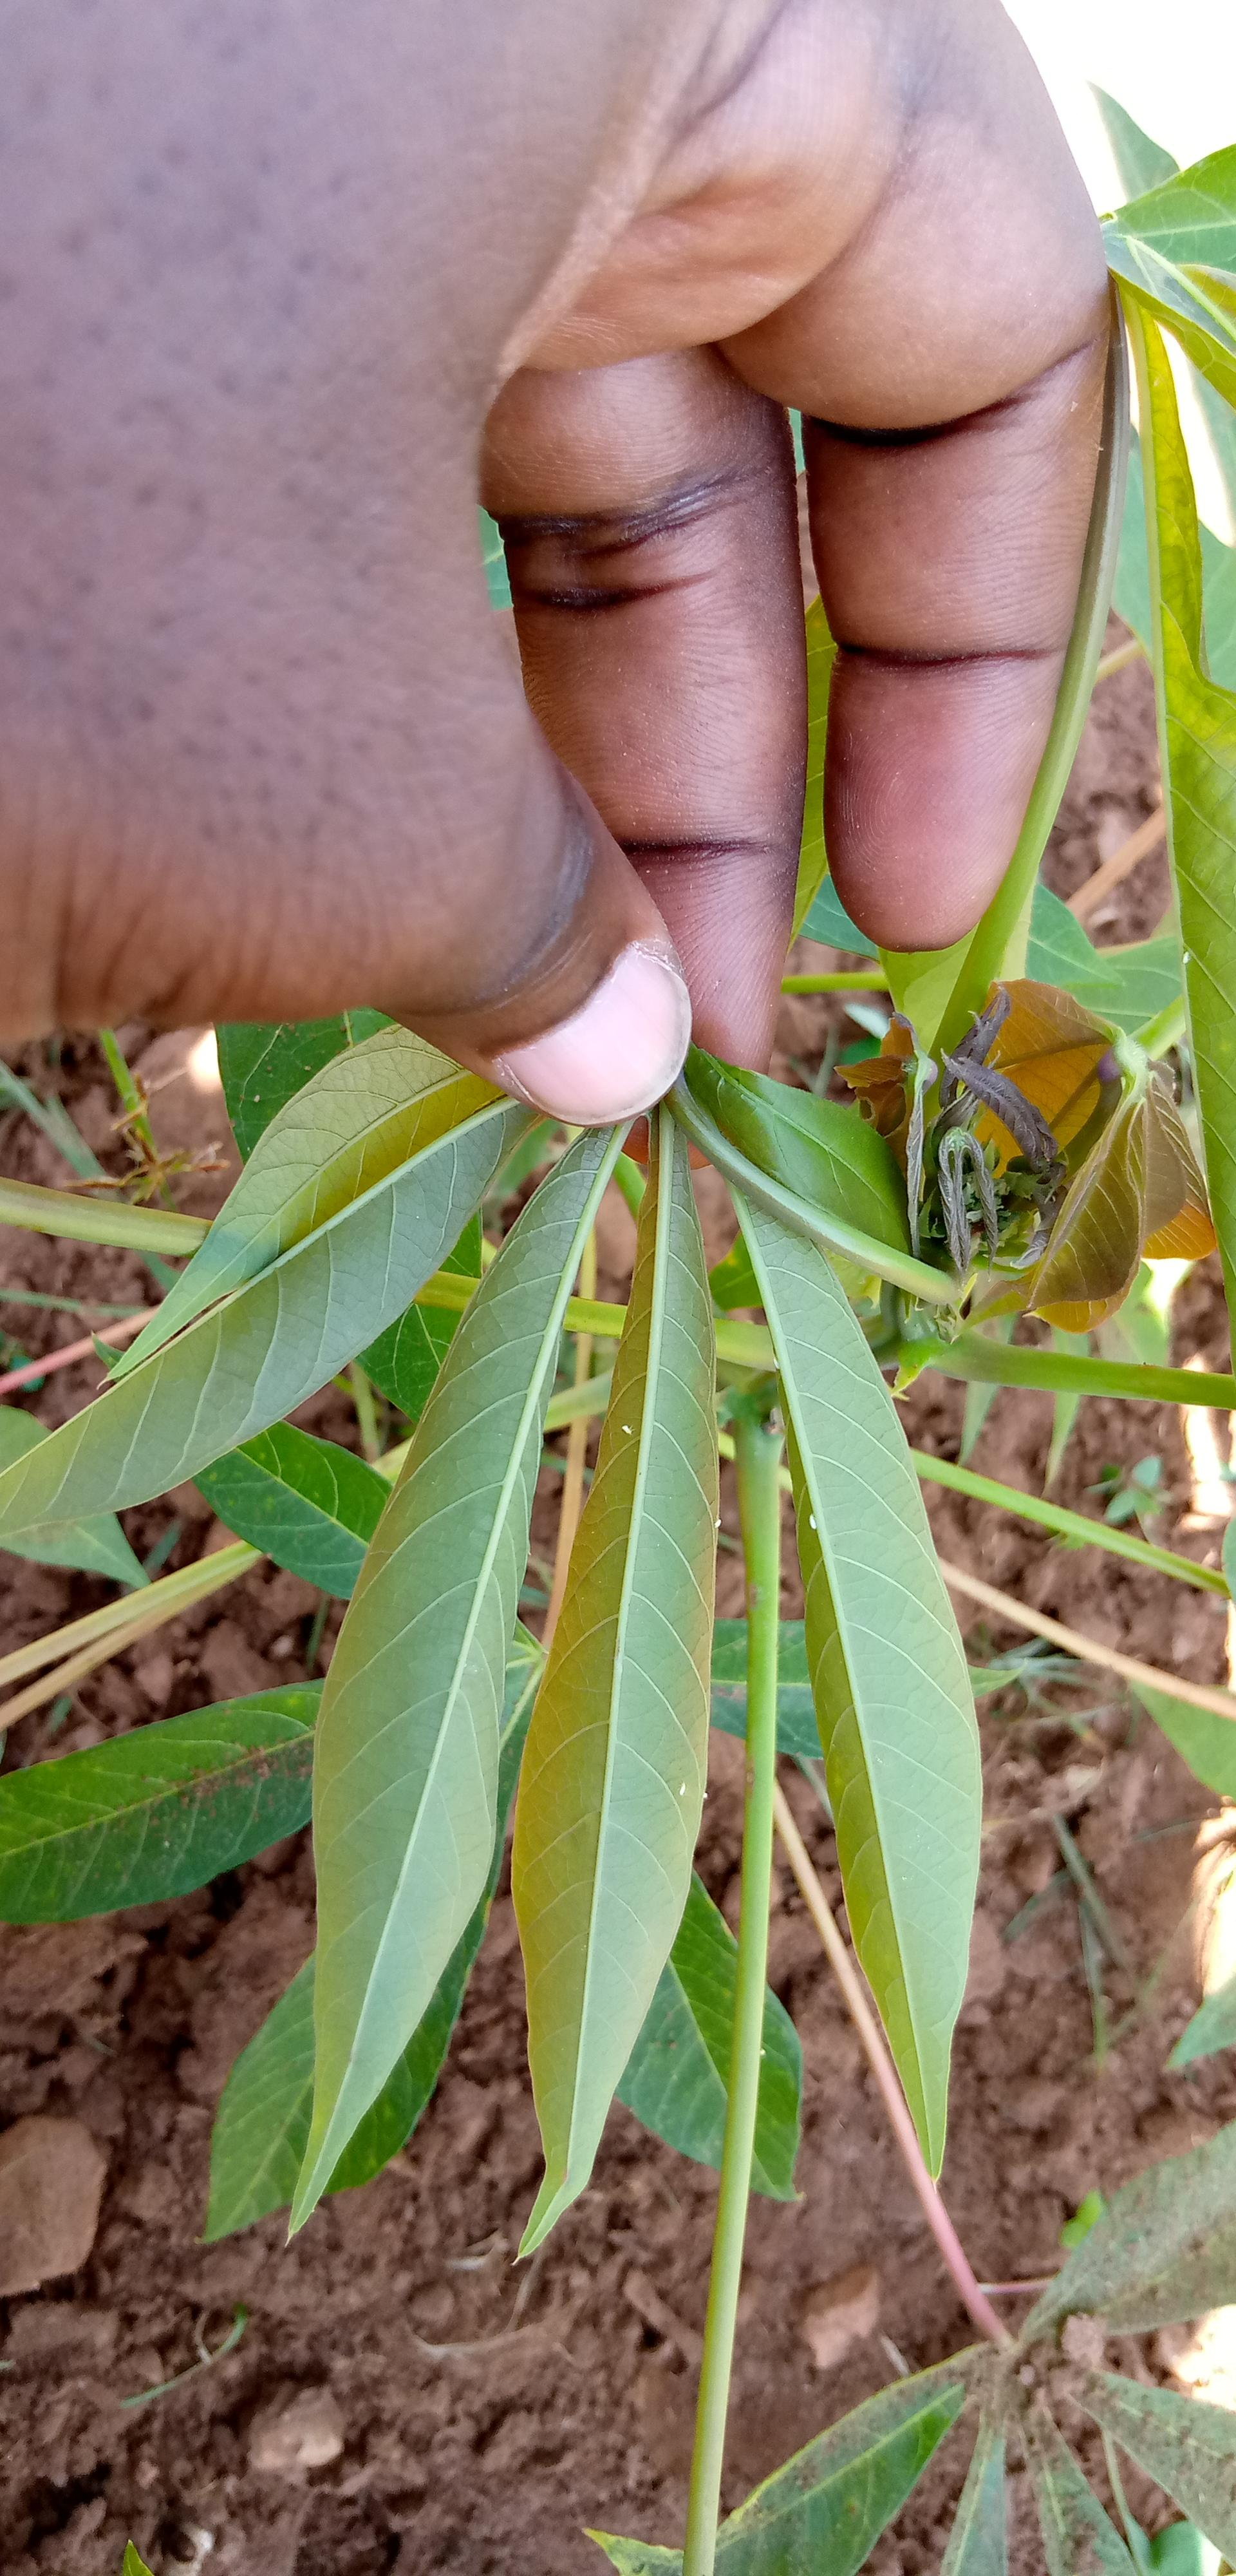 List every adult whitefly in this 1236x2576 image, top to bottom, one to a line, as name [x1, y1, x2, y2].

whitefly [617, 1412, 639, 1442]
whitefly [797, 1508, 821, 1541]
whitefly [706, 1515, 727, 1535]
whitefly [675, 1776, 693, 1801]